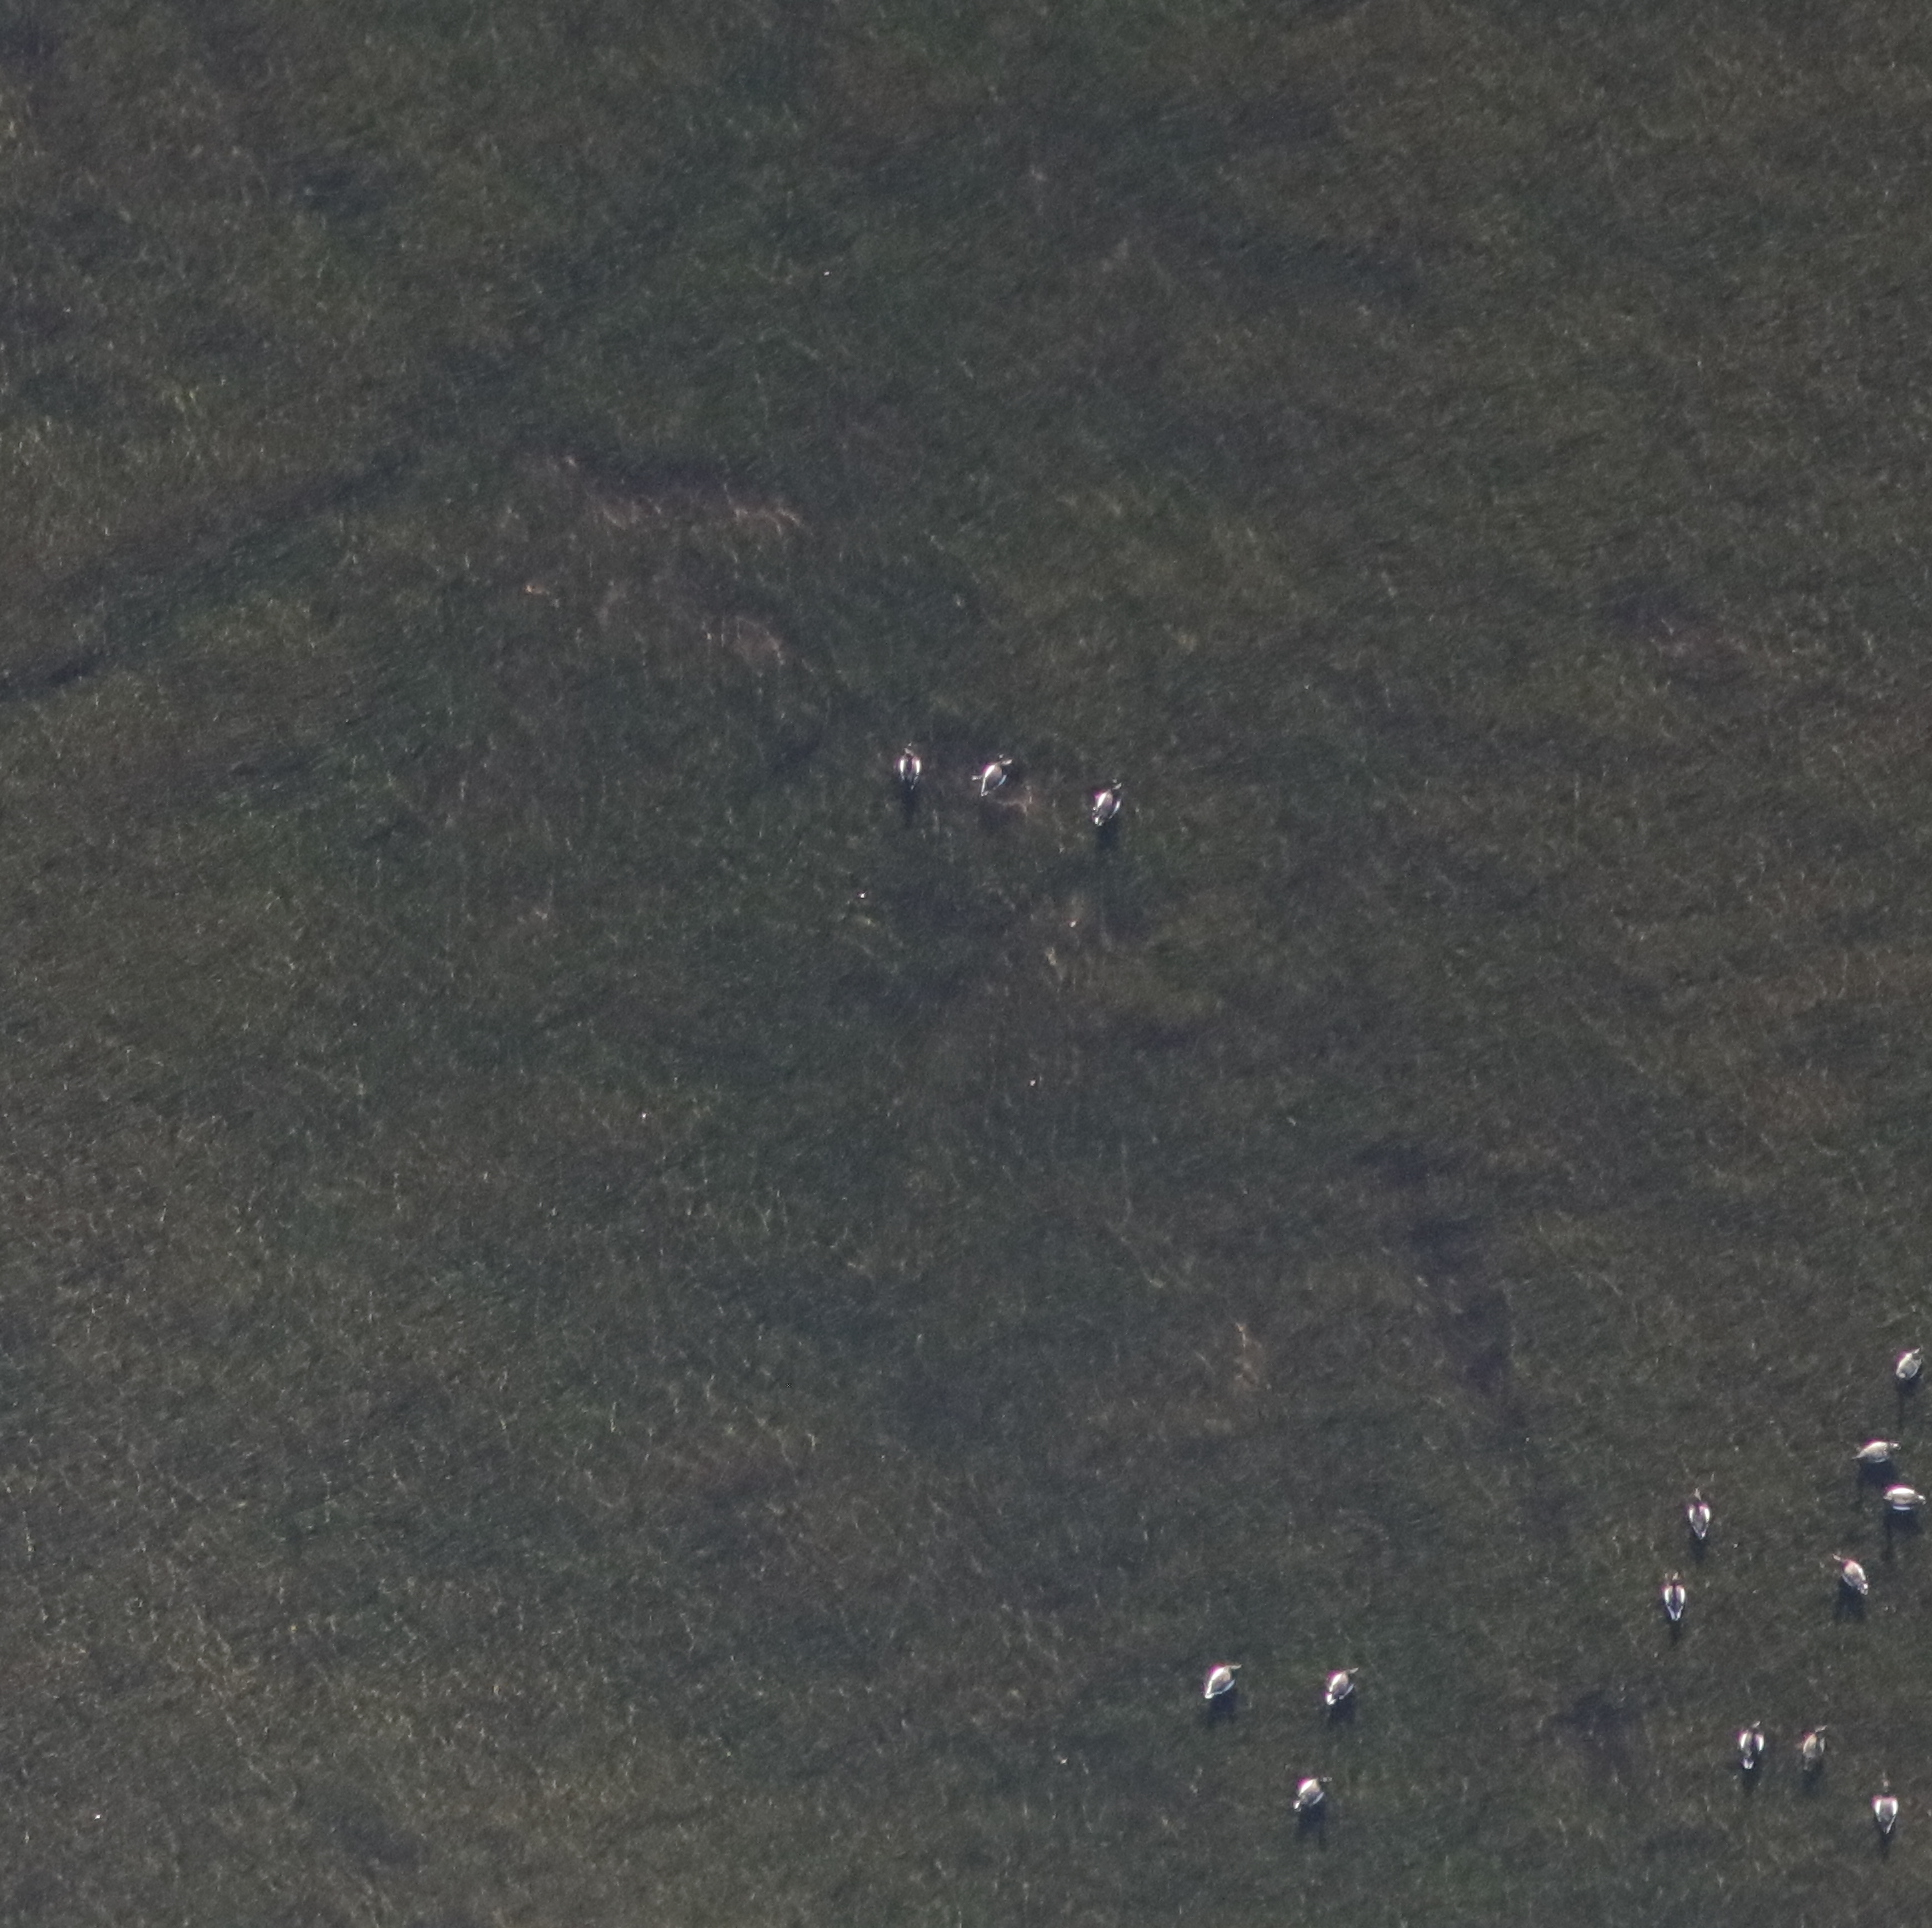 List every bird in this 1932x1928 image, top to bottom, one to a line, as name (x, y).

brant (909, 765)
brant (994, 777)
brant (1107, 806)
brant (1910, 1363)
brant (1875, 1451)
brant (1903, 1498)
brant (1700, 1517)
brant (1852, 1575)
brant (1674, 1595)
brant (1221, 1681)
brant (1343, 1685)
brant (1752, 1743)
brant (1813, 1744)
brant (1311, 1794)
brant (1886, 1813)